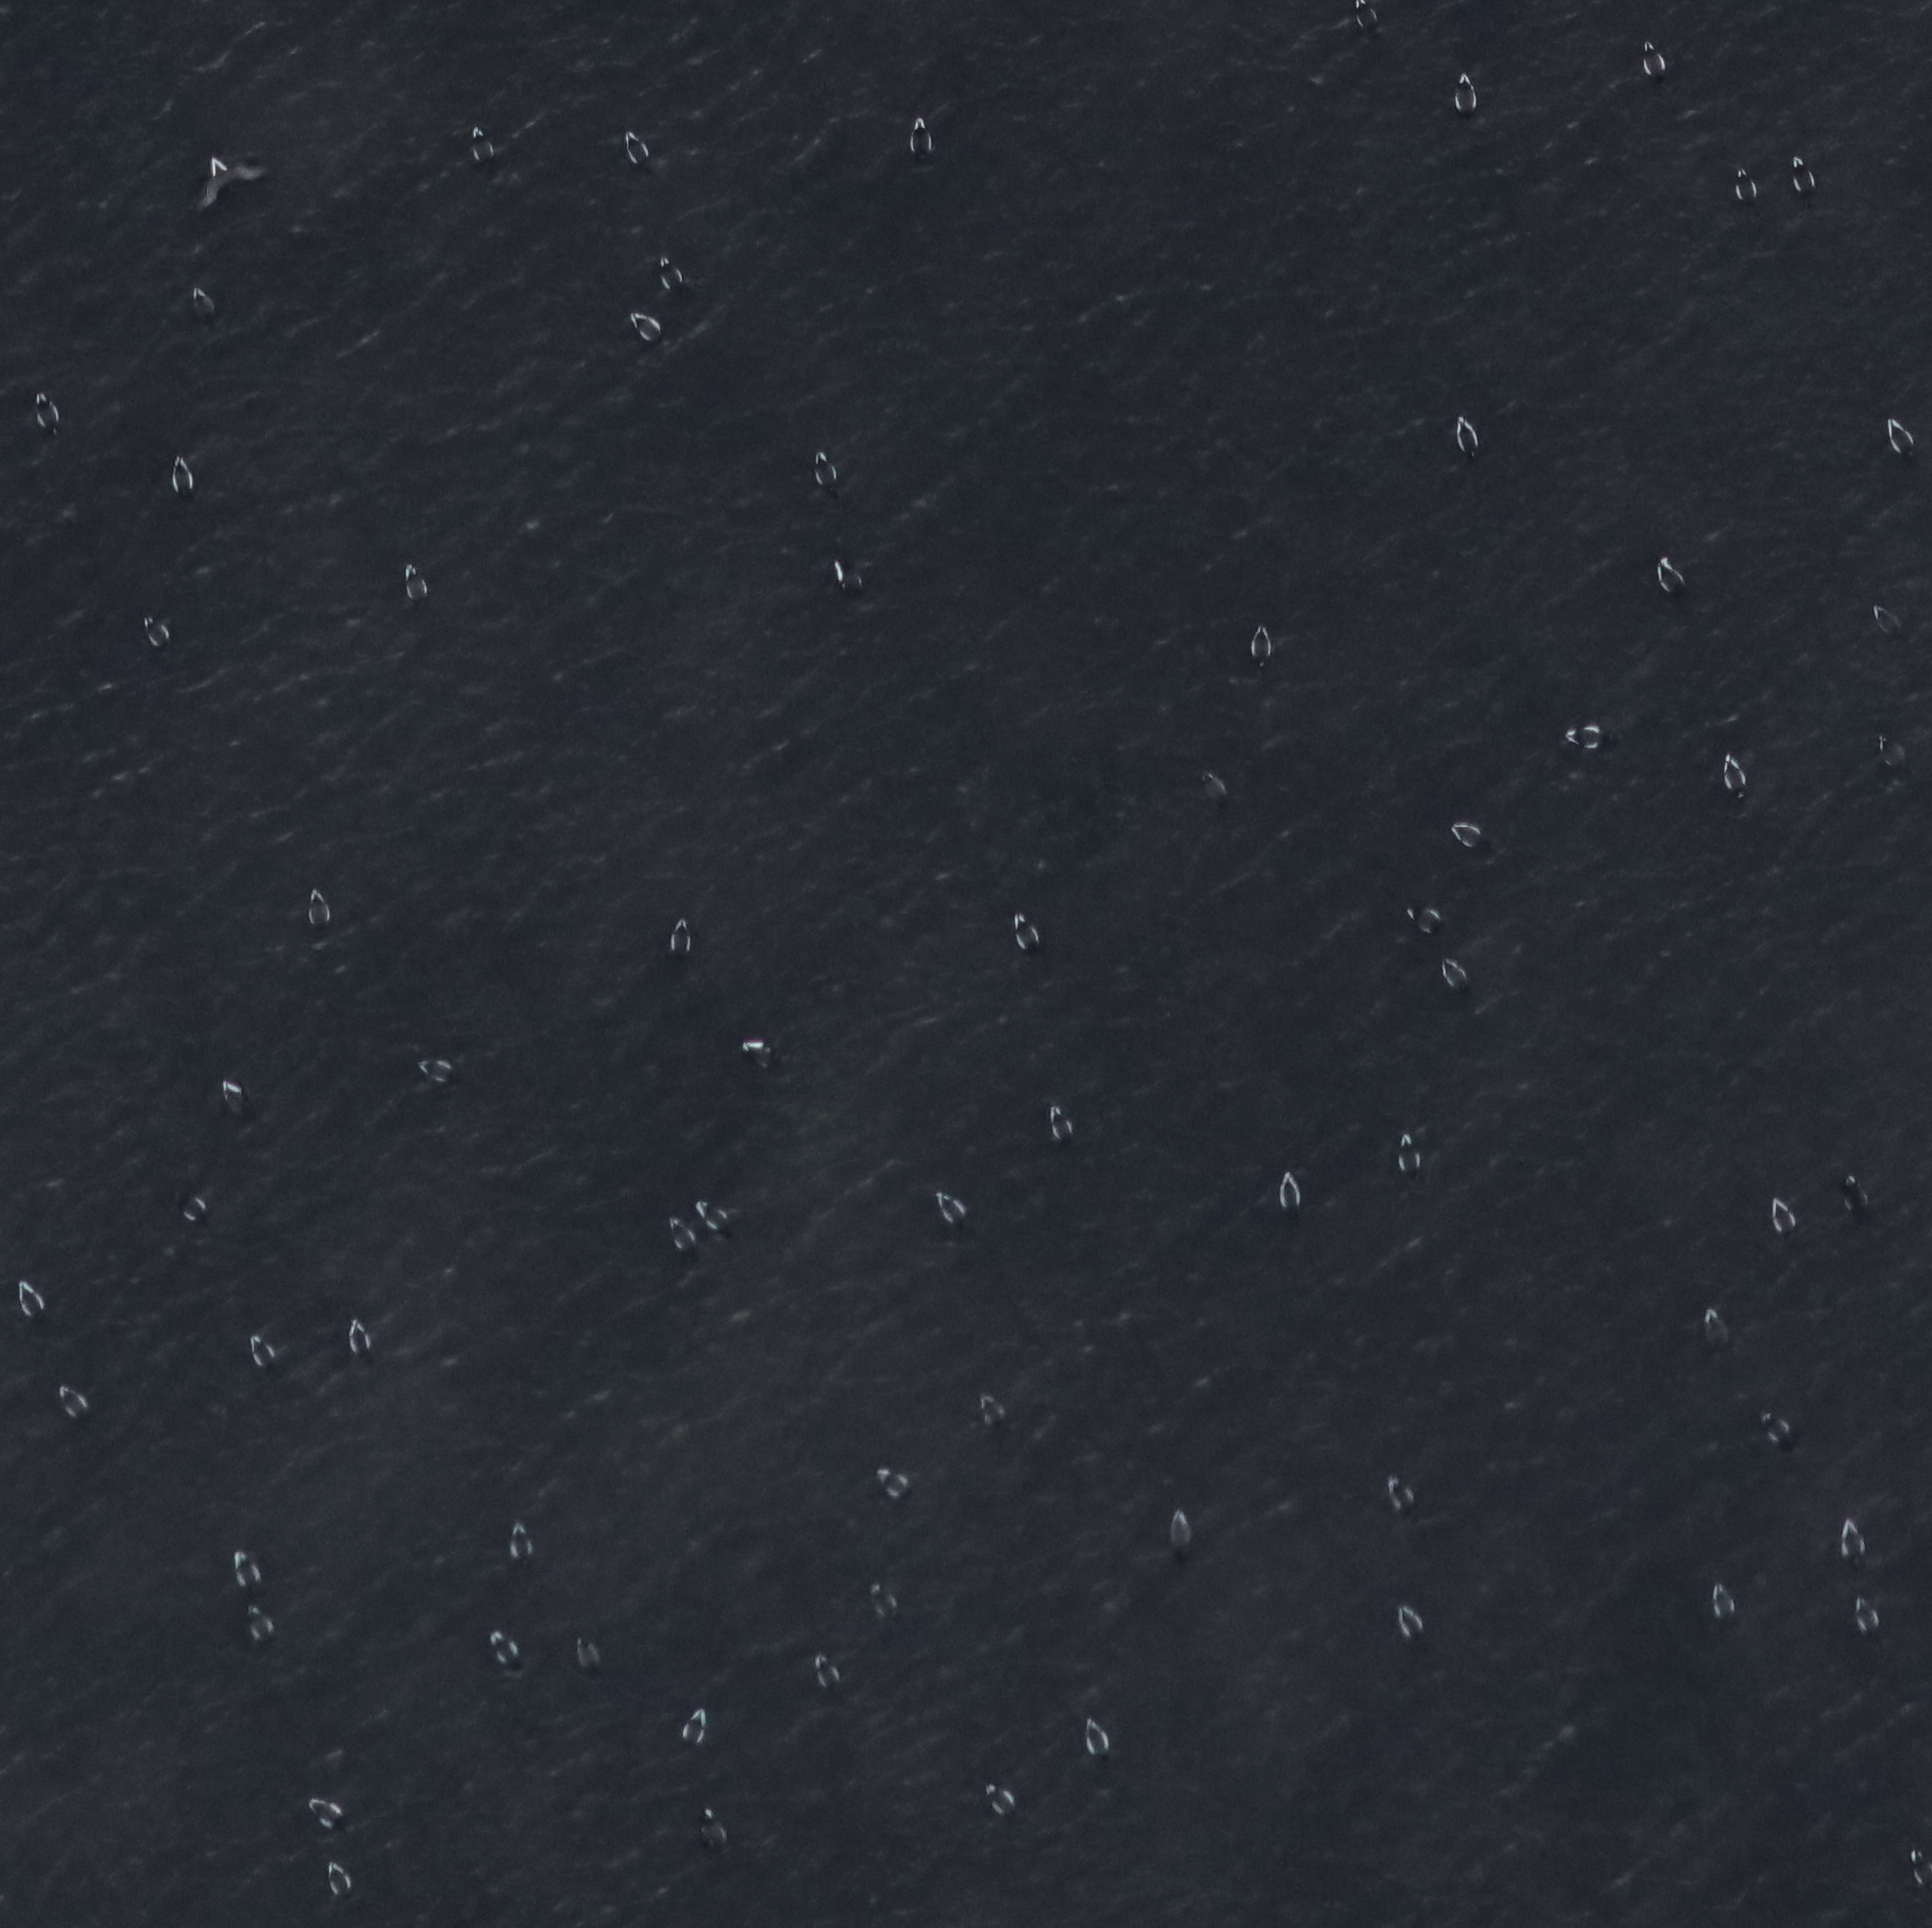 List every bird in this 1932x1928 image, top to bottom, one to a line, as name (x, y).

brant (1364, 16)
brant (1654, 62)
brant (1465, 98)
brant (919, 141)
brant (484, 148)
brant (637, 149)
brant (230, 176)
brant (1803, 177)
brant (1747, 189)
brant (667, 272)
brant (203, 303)
brant (647, 328)
brant (48, 413)
brant (1467, 437)
brant (1901, 438)
brant (823, 470)
brant (181, 475)
brant (847, 576)
brant (1671, 578)
brant (413, 585)
brant (1889, 616)
brant (157, 632)
brant (1260, 647)
brant (1588, 738)
brant (1895, 755)
brant (1734, 778)
brant (1213, 788)
brant (1469, 835)
brant (317, 910)
brant (1425, 920)
brant (1024, 931)
brant (679, 939)
brant (1455, 976)
brant (759, 1052)
brant (437, 1070)
brant (234, 1095)
brant (1062, 1126)
brant (1411, 1158)
brant (1288, 1192)
brant (1857, 1201)
brant (197, 1205)
brant (951, 1211)
brant (720, 1217)
brant (1783, 1218)
brant (682, 1240)
brant (30, 1301)
brant (1712, 1327)
brant (358, 1341)
brant (262, 1352)
brant (72, 1403)
brant (991, 1407)
brant (1776, 1430)
brant (893, 1485)
brant (1400, 1498)
brant (1180, 1533)
brant (518, 1543)
brant (1852, 1543)
brant (246, 1573)
brant (881, 1600)
brant (1718, 1600)
brant (1869, 1614)
brant (1405, 1616)
brant (260, 1625)
brant (505, 1652)
brant (588, 1657)
brant (825, 1668)
brant (693, 1730)
brant (1096, 1740)
brant (1000, 1801)
brant (327, 1814)
brant (711, 1837)
brant (1920, 1871)
brant (340, 1882)